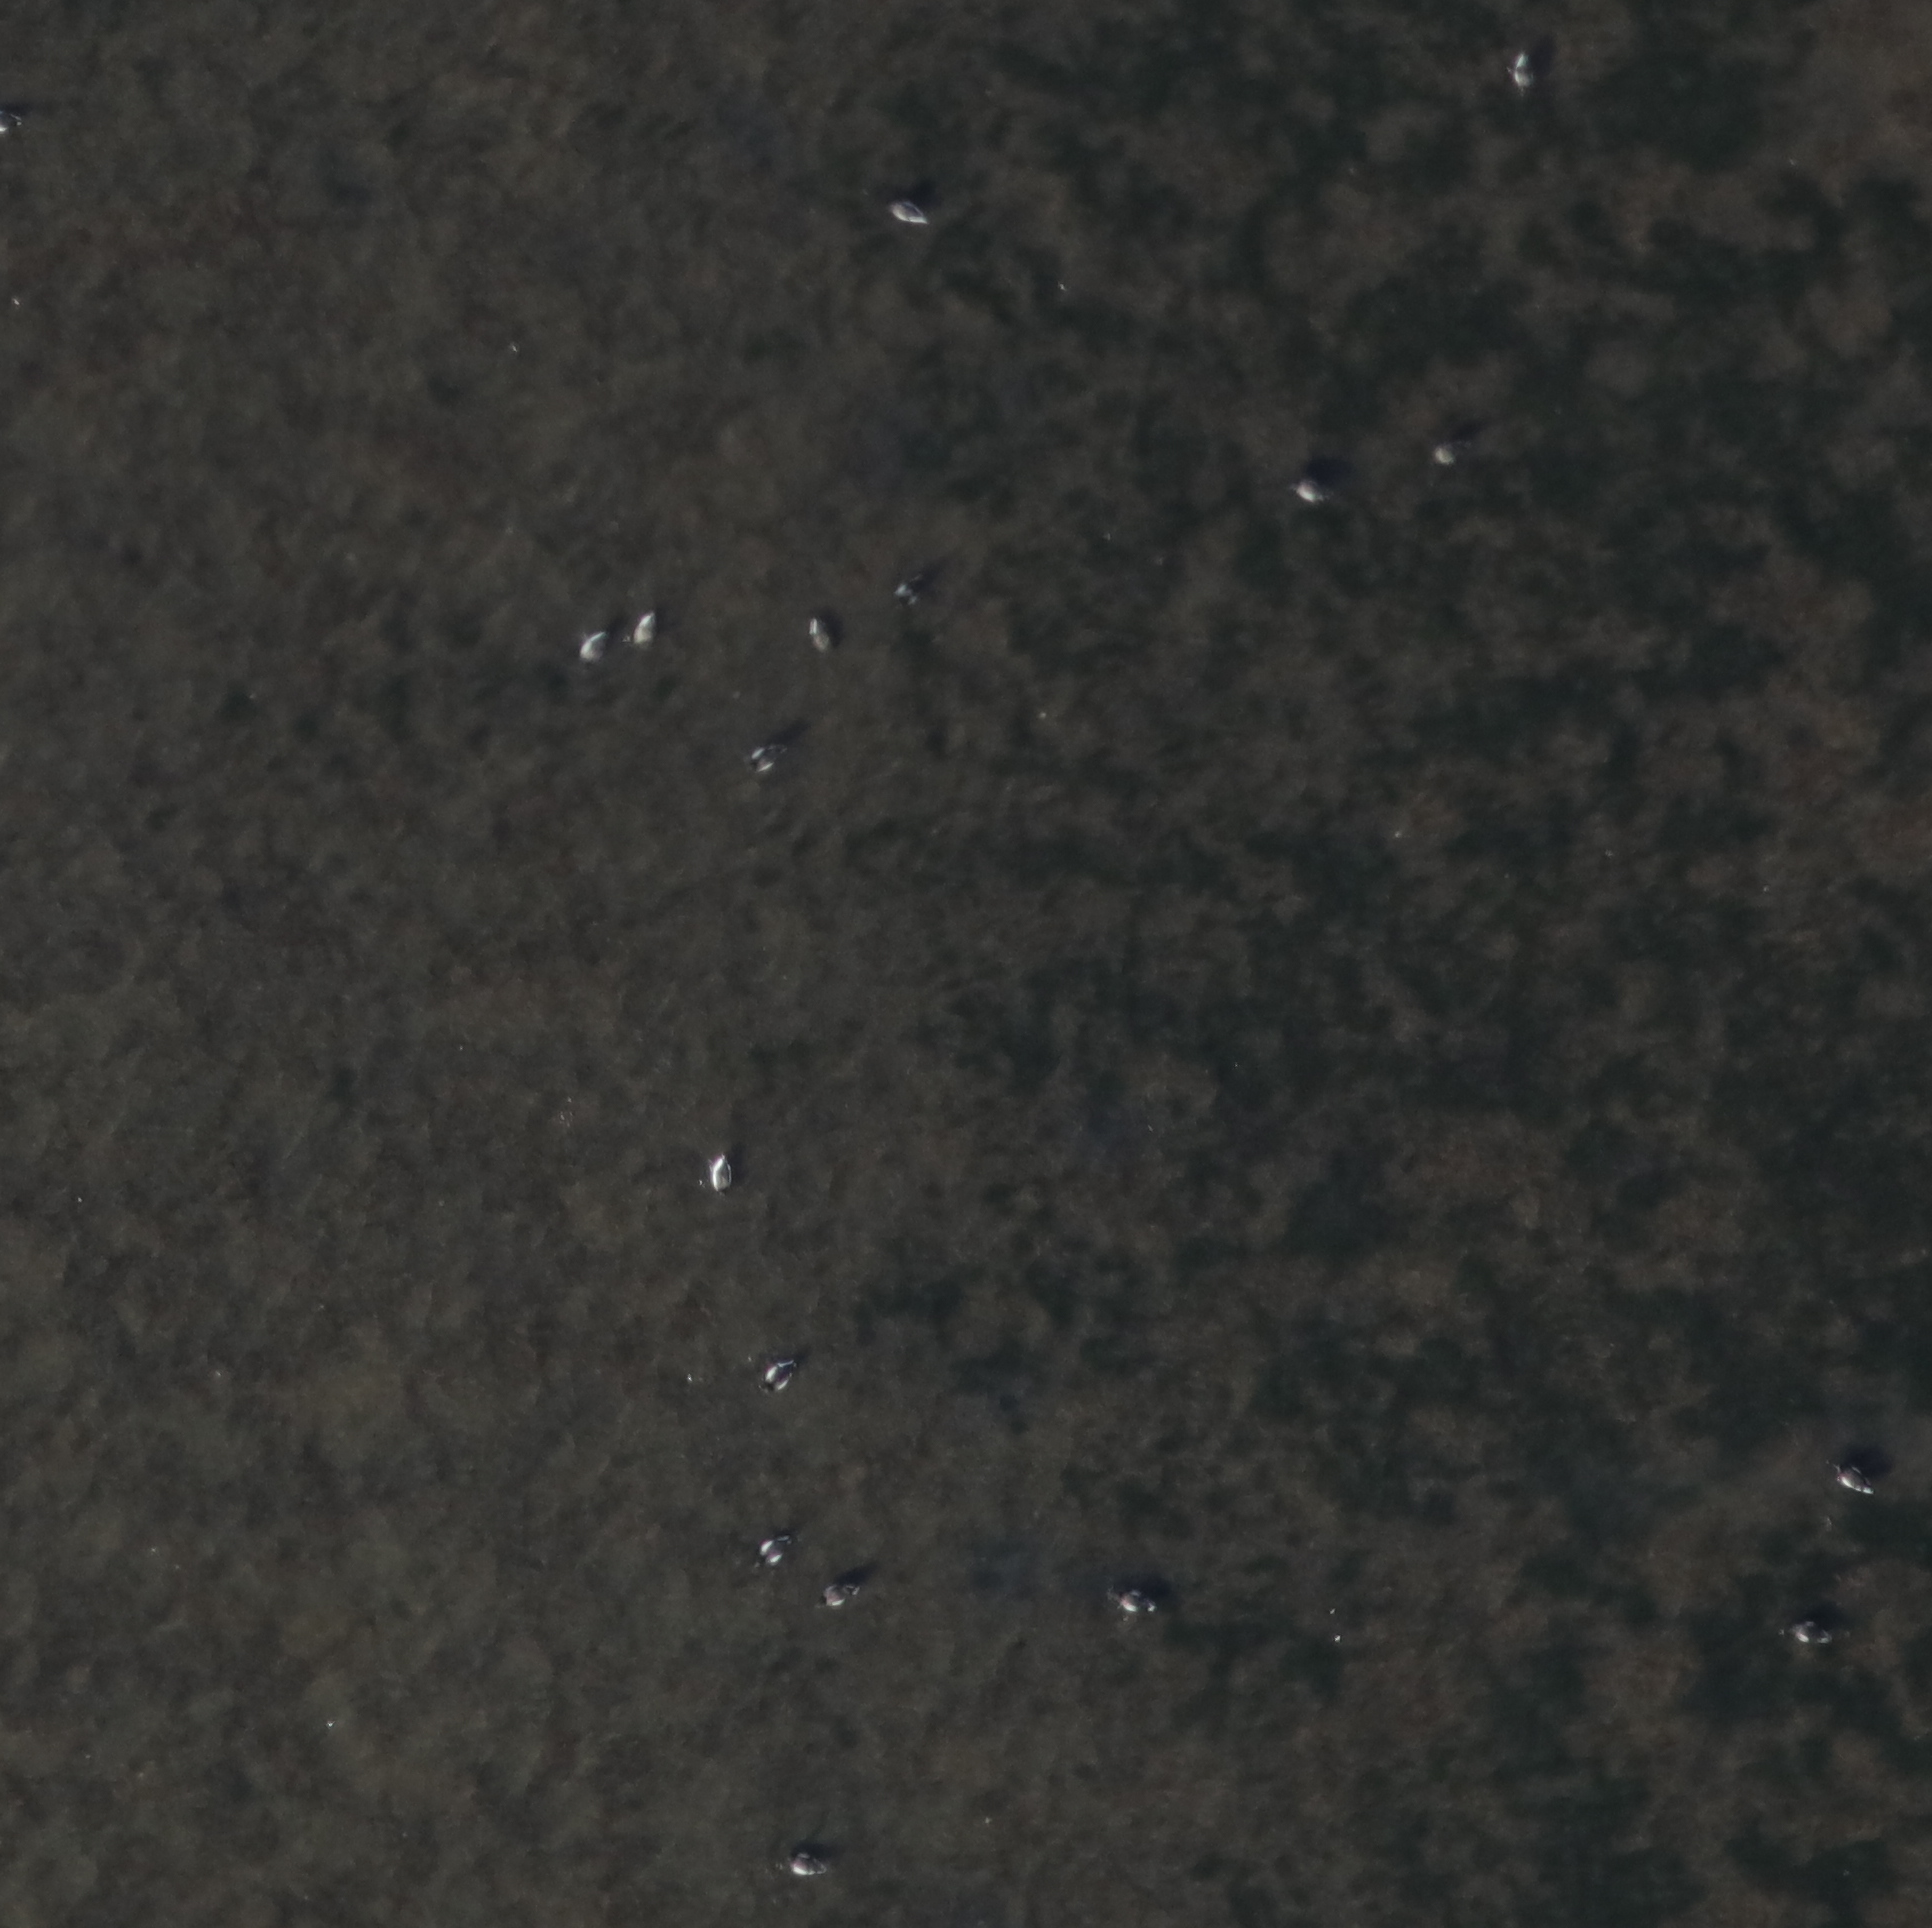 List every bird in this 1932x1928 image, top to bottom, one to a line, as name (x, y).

brant (1524, 74)
brant (908, 213)
brant (1447, 452)
brant (1314, 489)
brant (910, 594)
brant (650, 631)
brant (820, 638)
brant (592, 647)
brant (765, 758)
brant (720, 1172)
brant (780, 1375)
brant (1853, 1477)
brant (771, 1551)
brant (839, 1593)
brant (1134, 1596)
brant (1813, 1630)
brant (807, 1862)